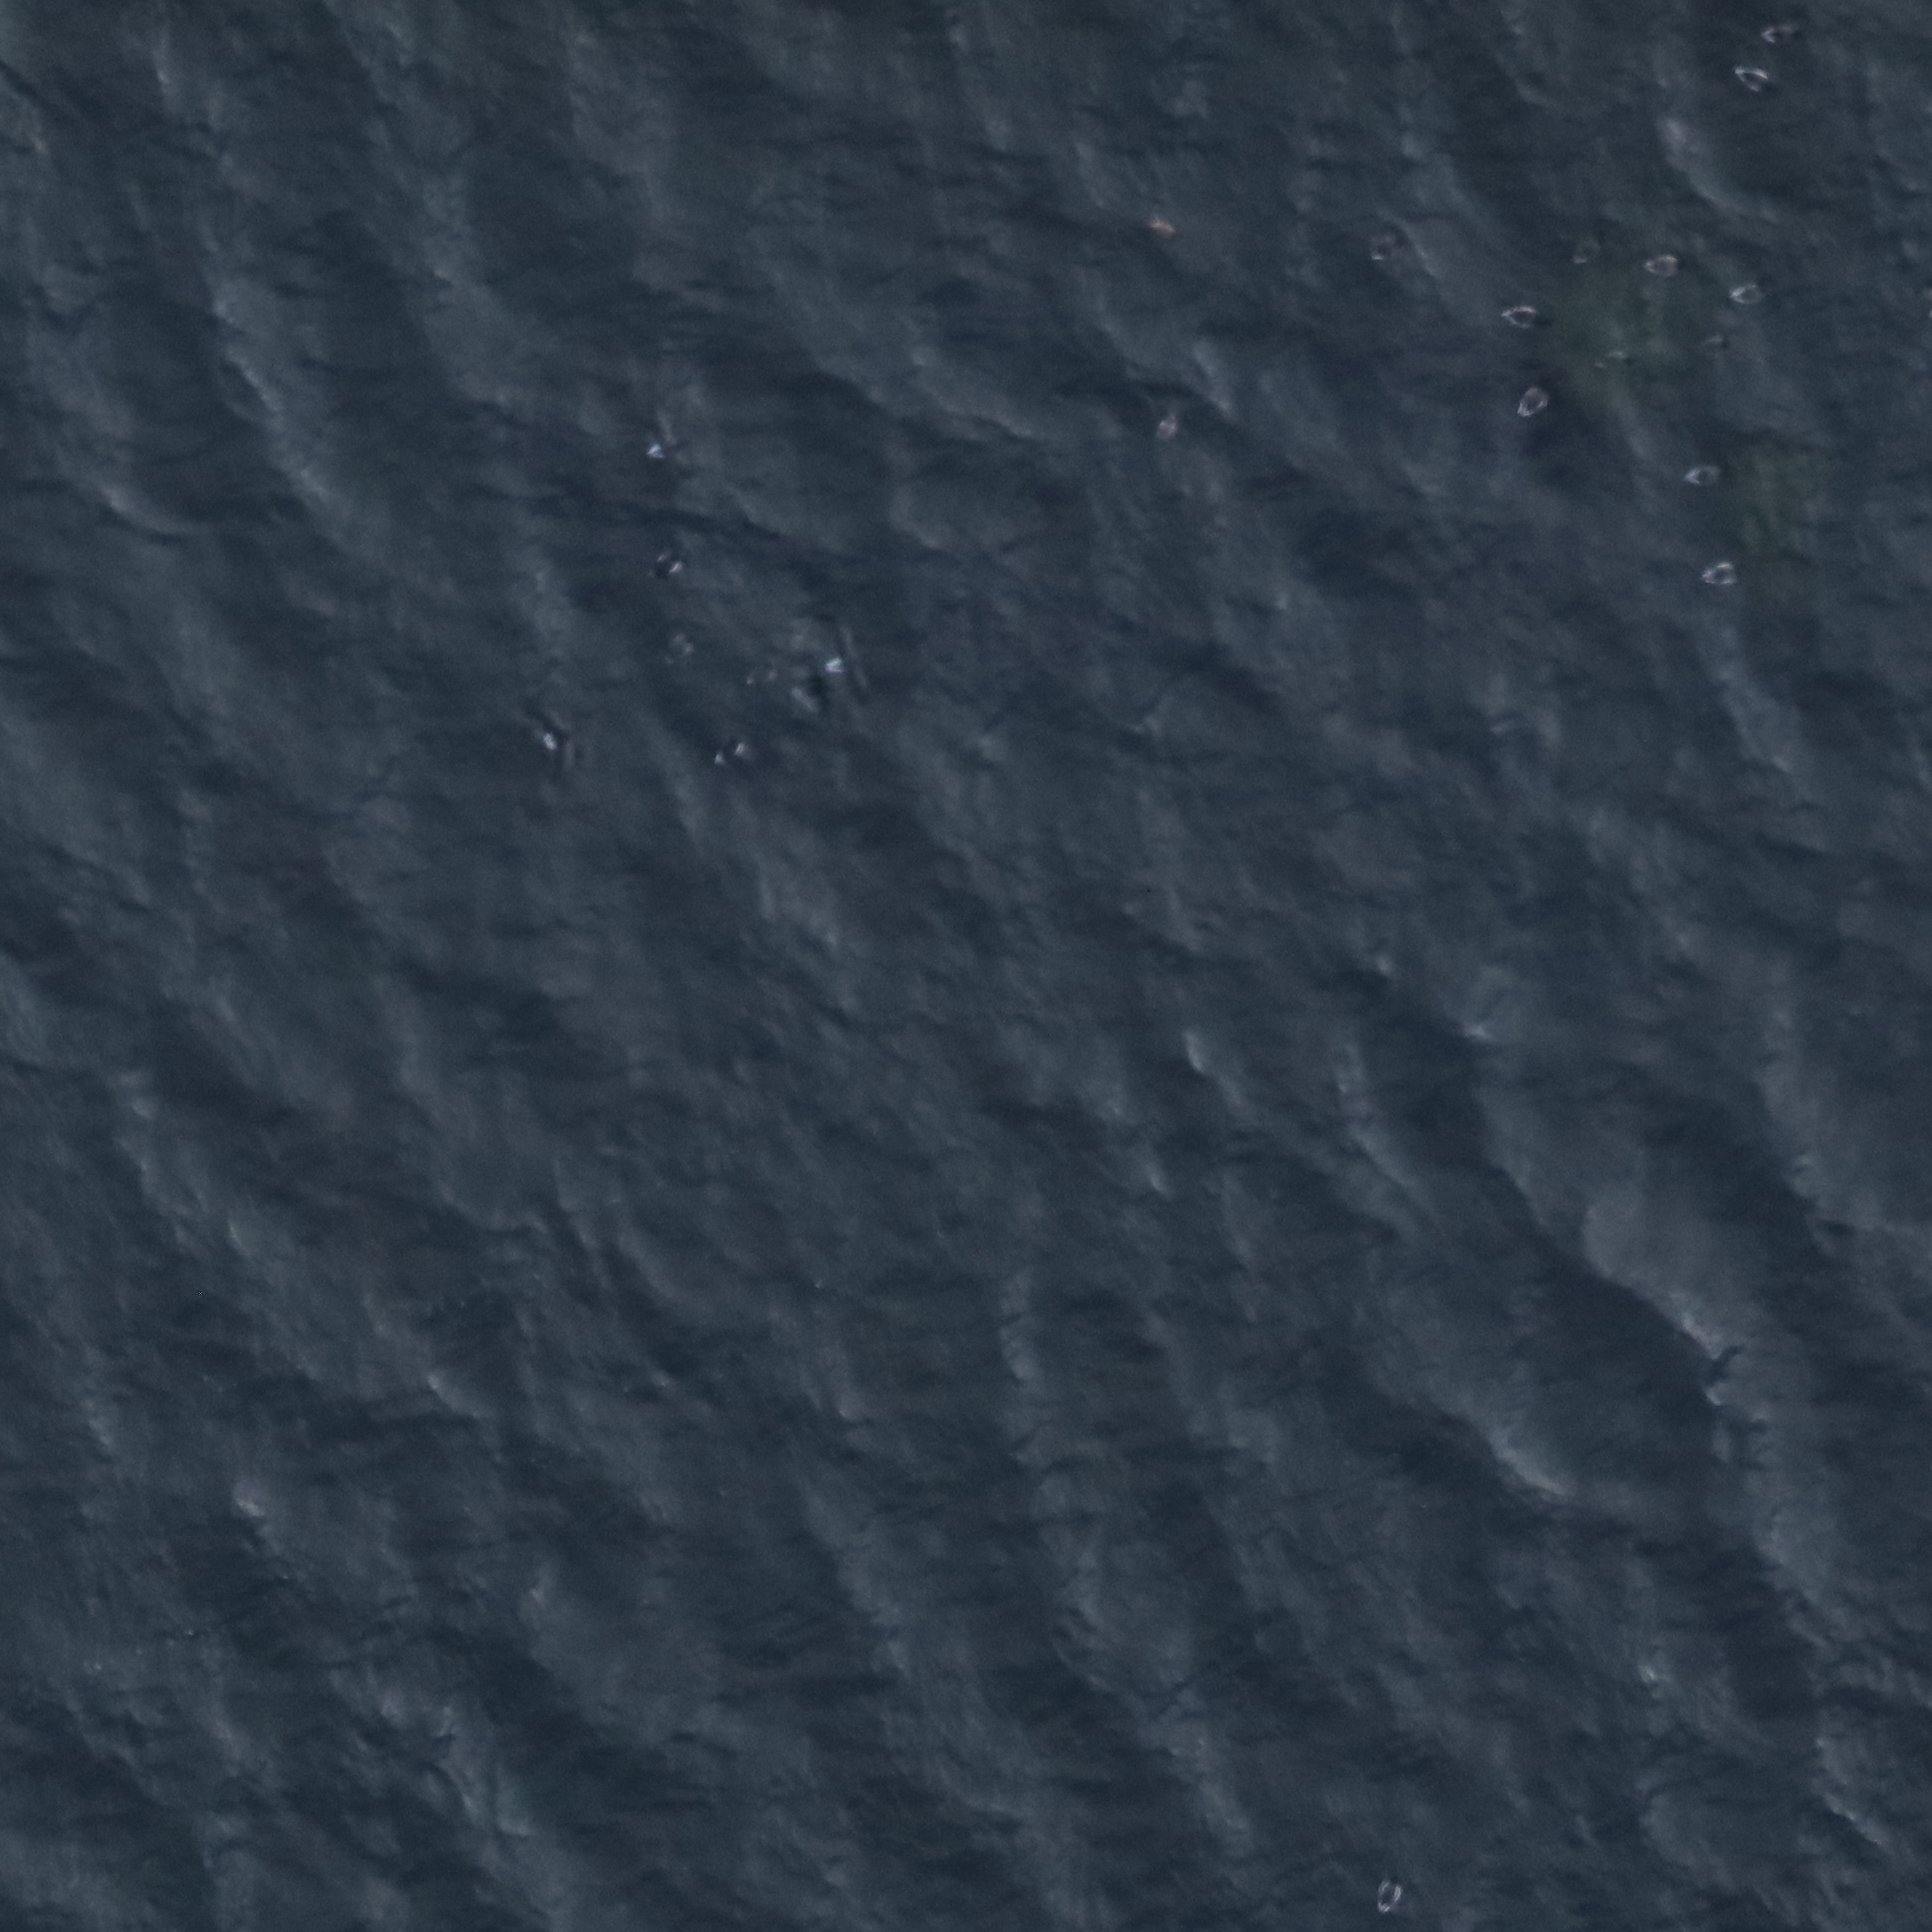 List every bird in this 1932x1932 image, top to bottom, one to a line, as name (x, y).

brant (1782, 31)
brant (1759, 82)
other bird (1162, 225)
brant (1377, 241)
brant (1589, 252)
brant (1662, 267)
brant (1751, 291)
brant (1930, 301)
brant (1525, 315)
brant (1712, 343)
brant (1617, 357)
brant (1533, 399)
other bird (1164, 427)
brant (669, 448)
brant (1710, 482)
brant (671, 561)
brant (1725, 574)
brant (679, 638)
brant (846, 663)
brant (761, 673)
brant (556, 731)
brant (731, 750)
brant (1390, 1894)